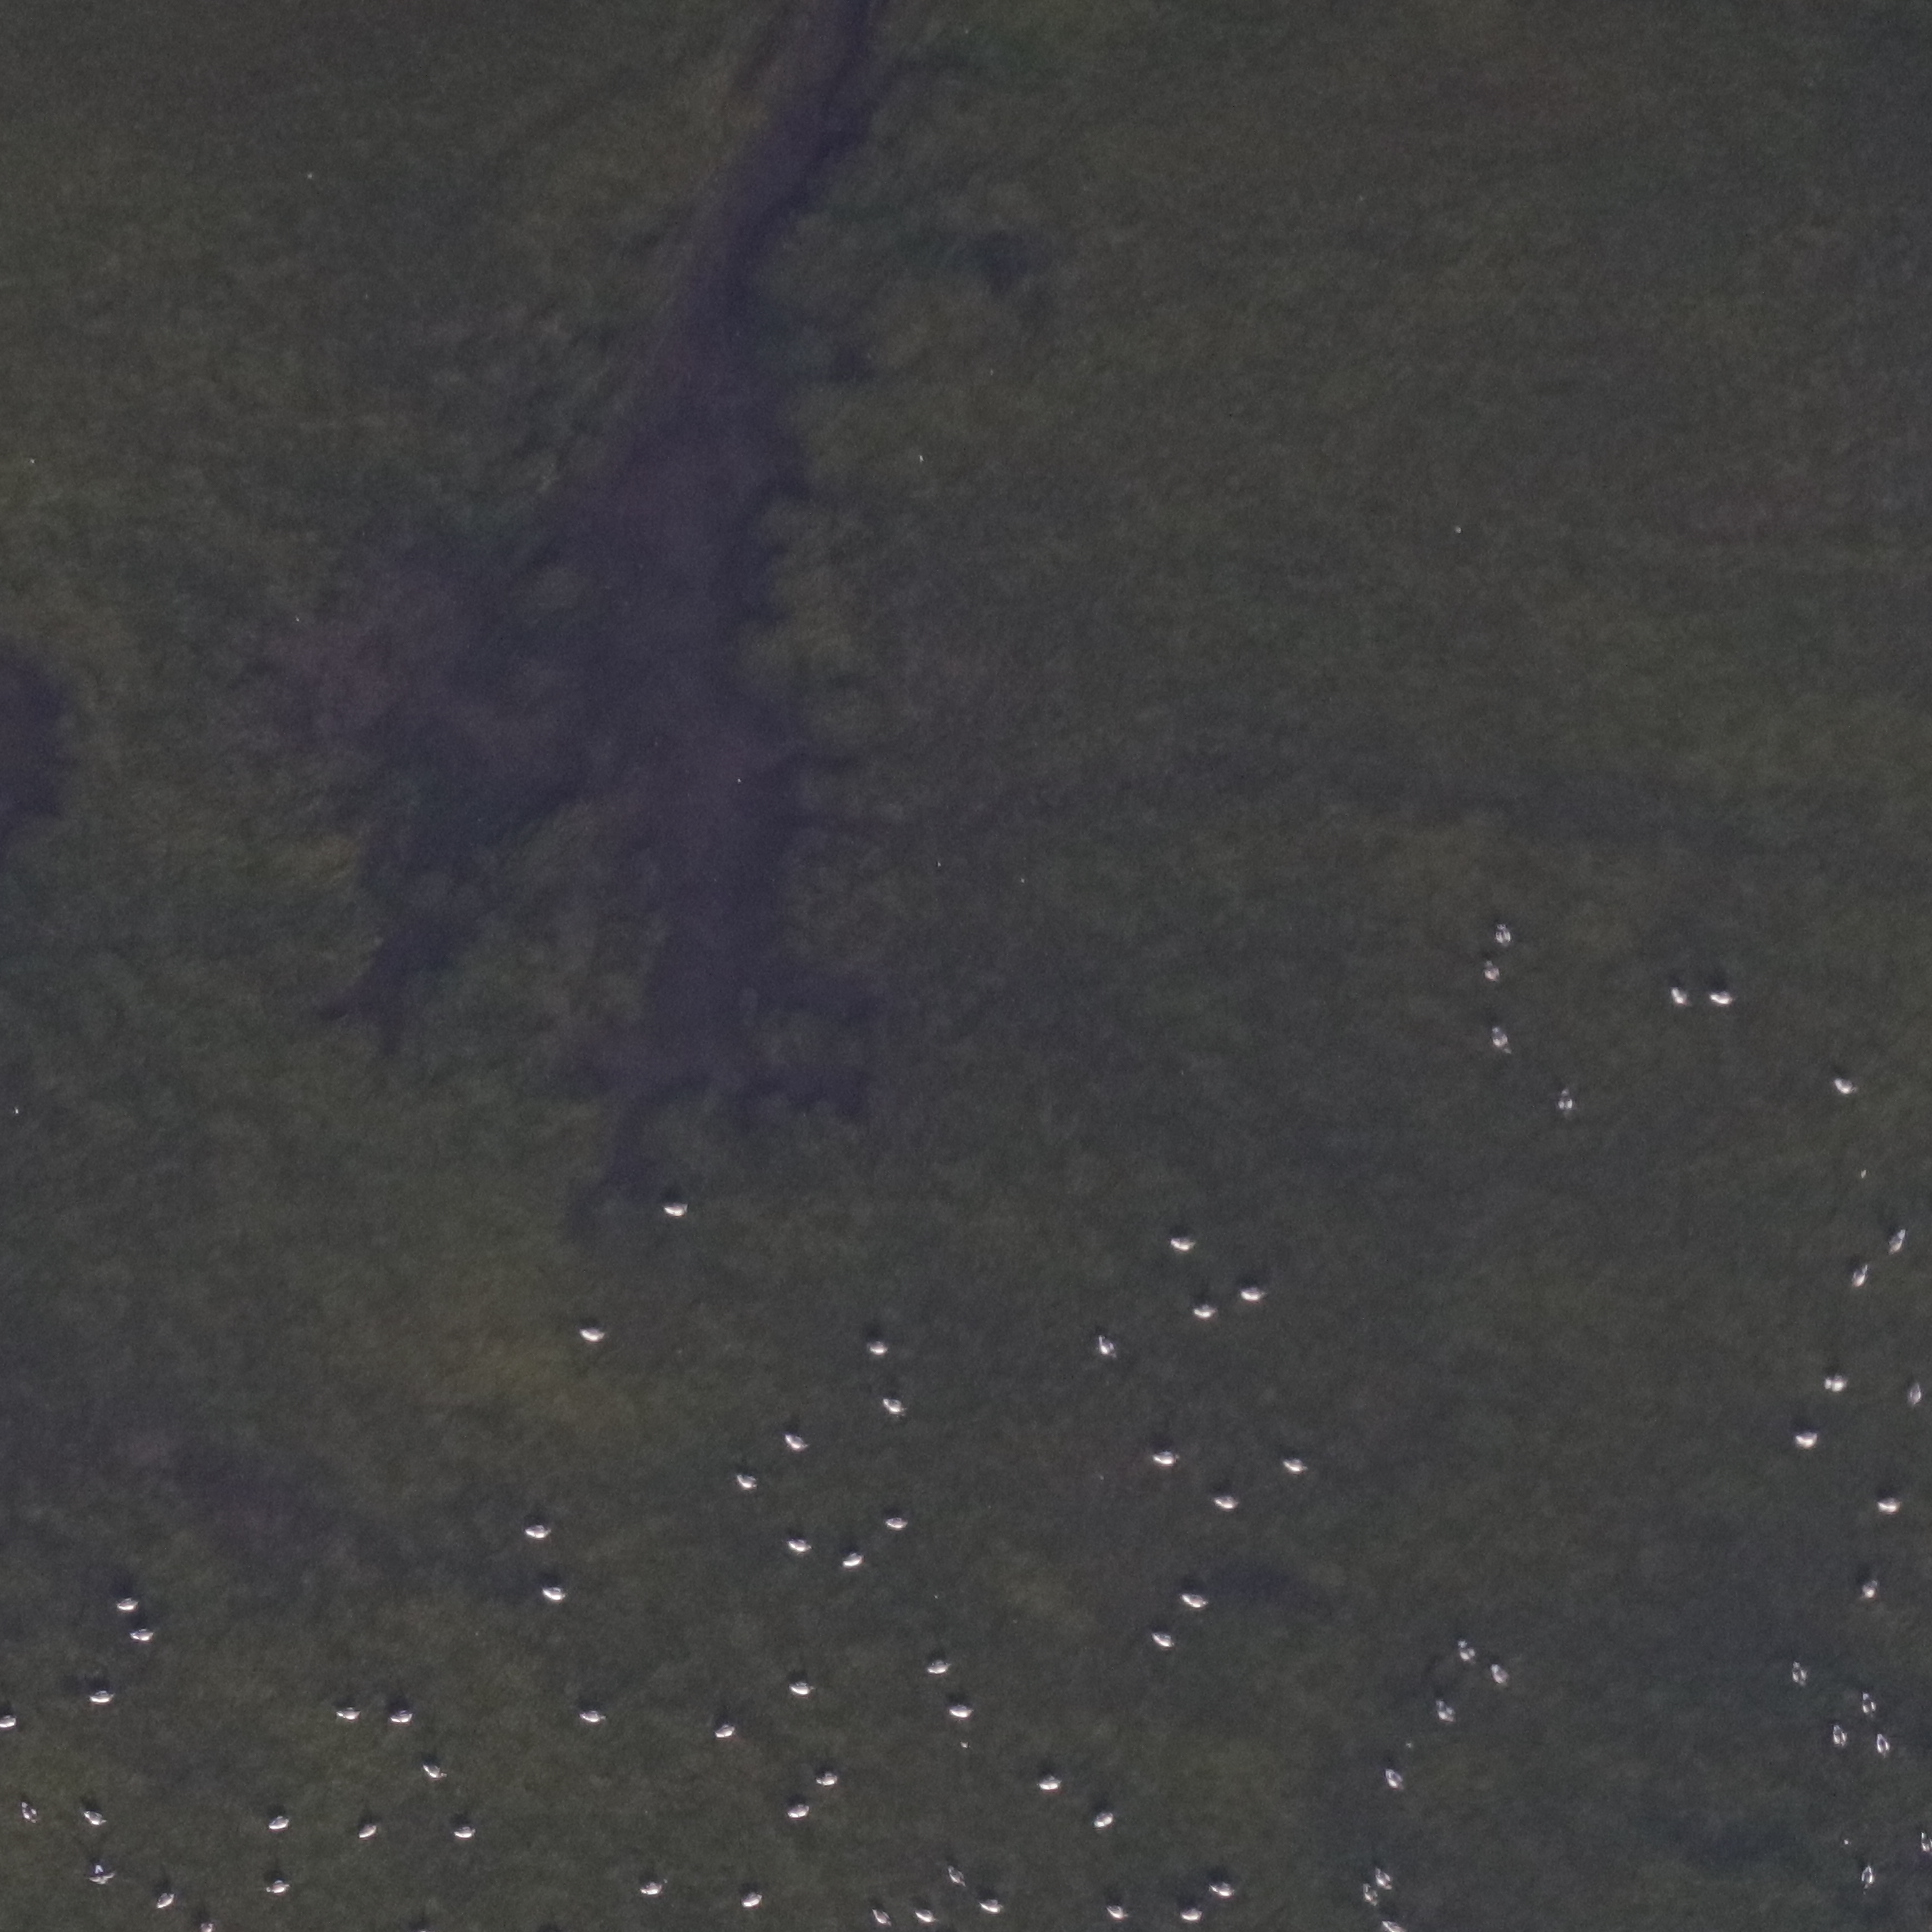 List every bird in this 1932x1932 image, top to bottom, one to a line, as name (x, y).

brant (1499, 934)
brant (1489, 979)
brant (1679, 997)
brant (1724, 997)
brant (1504, 1034)
brant (1838, 1083)
brant (1565, 1099)
brant (679, 1208)
brant (1185, 1243)
brant (1896, 1243)
brant (1859, 1277)
brant (1254, 1292)
brant (1203, 1312)
brant (590, 1333)
brant (878, 1346)
brant (1106, 1347)
brant (1841, 1383)
brant (1918, 1398)
brant (894, 1405)
brant (1808, 1437)
brant (796, 1441)
brant (1167, 1458)
brant (1296, 1464)
brant (747, 1481)
brant (1237, 1502)
brant (1889, 1510)
brant (895, 1523)
brant (537, 1531)
brant (800, 1545)
brant (854, 1559)
brant (1868, 1591)
brant (554, 1593)
brant (1202, 1594)
brant (128, 1605)
brant (143, 1635)
brant (1163, 1638)
brant (1462, 1657)
brant (939, 1666)
brant (1799, 1675)
brant (1509, 1676)
brant (801, 1687)
brant (102, 1696)
brant (1869, 1707)
brant (961, 1709)
brant (349, 1712)
brant (1444, 1714)
brant (401, 1717)
brant (594, 1717)
brant (6, 1719)
brant (725, 1729)
brant (1839, 1735)
brant (1883, 1744)
brant (434, 1771)
brant (826, 1777)
brant (1395, 1778)
brant (1054, 1779)
brant (800, 1809)
brant (29, 1814)
brant (95, 1817)
brant (279, 1822)
brant (1107, 1825)
brant (368, 1830)
brant (465, 1831)
brant (1927, 1843)
brant (956, 1875)
brant (1867, 1877)
brant (97, 1879)
brant (1384, 1880)
brant (277, 1887)
brant (652, 1887)
brant (1222, 1888)
brant (1371, 1895)
brant (165, 1899)
brant (751, 1900)
brant (991, 1905)
brant (1118, 1912)
brant (925, 1914)
brant (881, 1917)
brant (1191, 1918)
brant (1396, 1924)
brant (205, 1929)